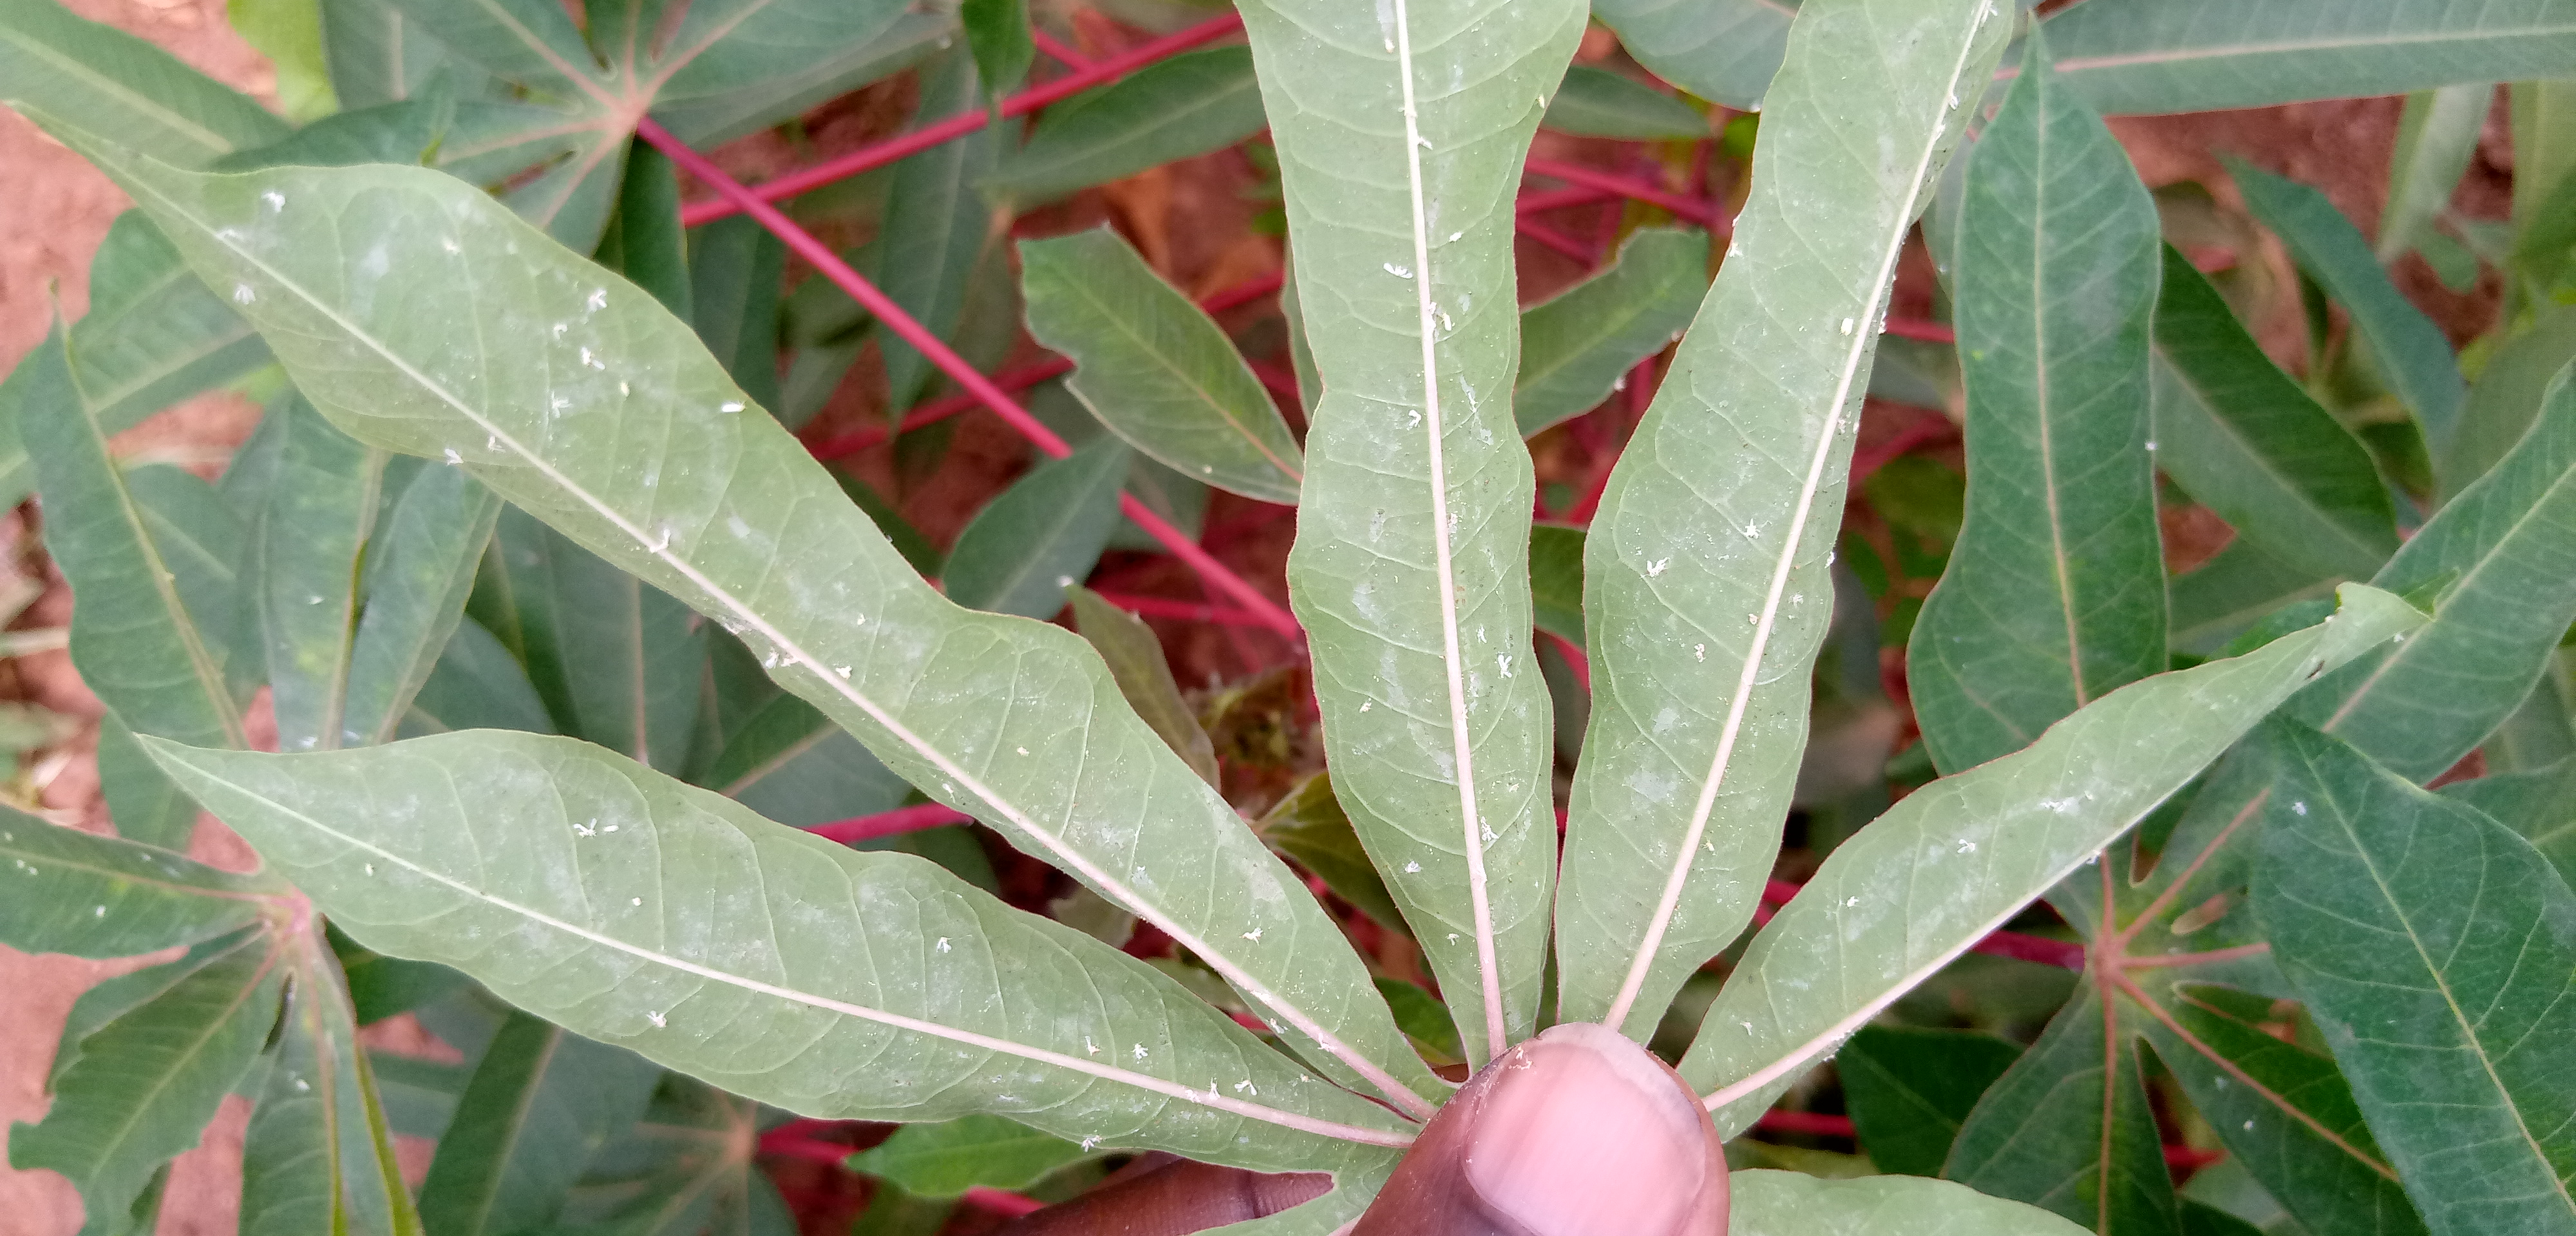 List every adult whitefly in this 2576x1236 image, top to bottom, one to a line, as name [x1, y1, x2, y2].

whitefly [1822, 292, 1868, 348]
whitefly [712, 384, 758, 421]
whitefly [830, 642, 865, 689]
whitefly [600, 809, 631, 839]